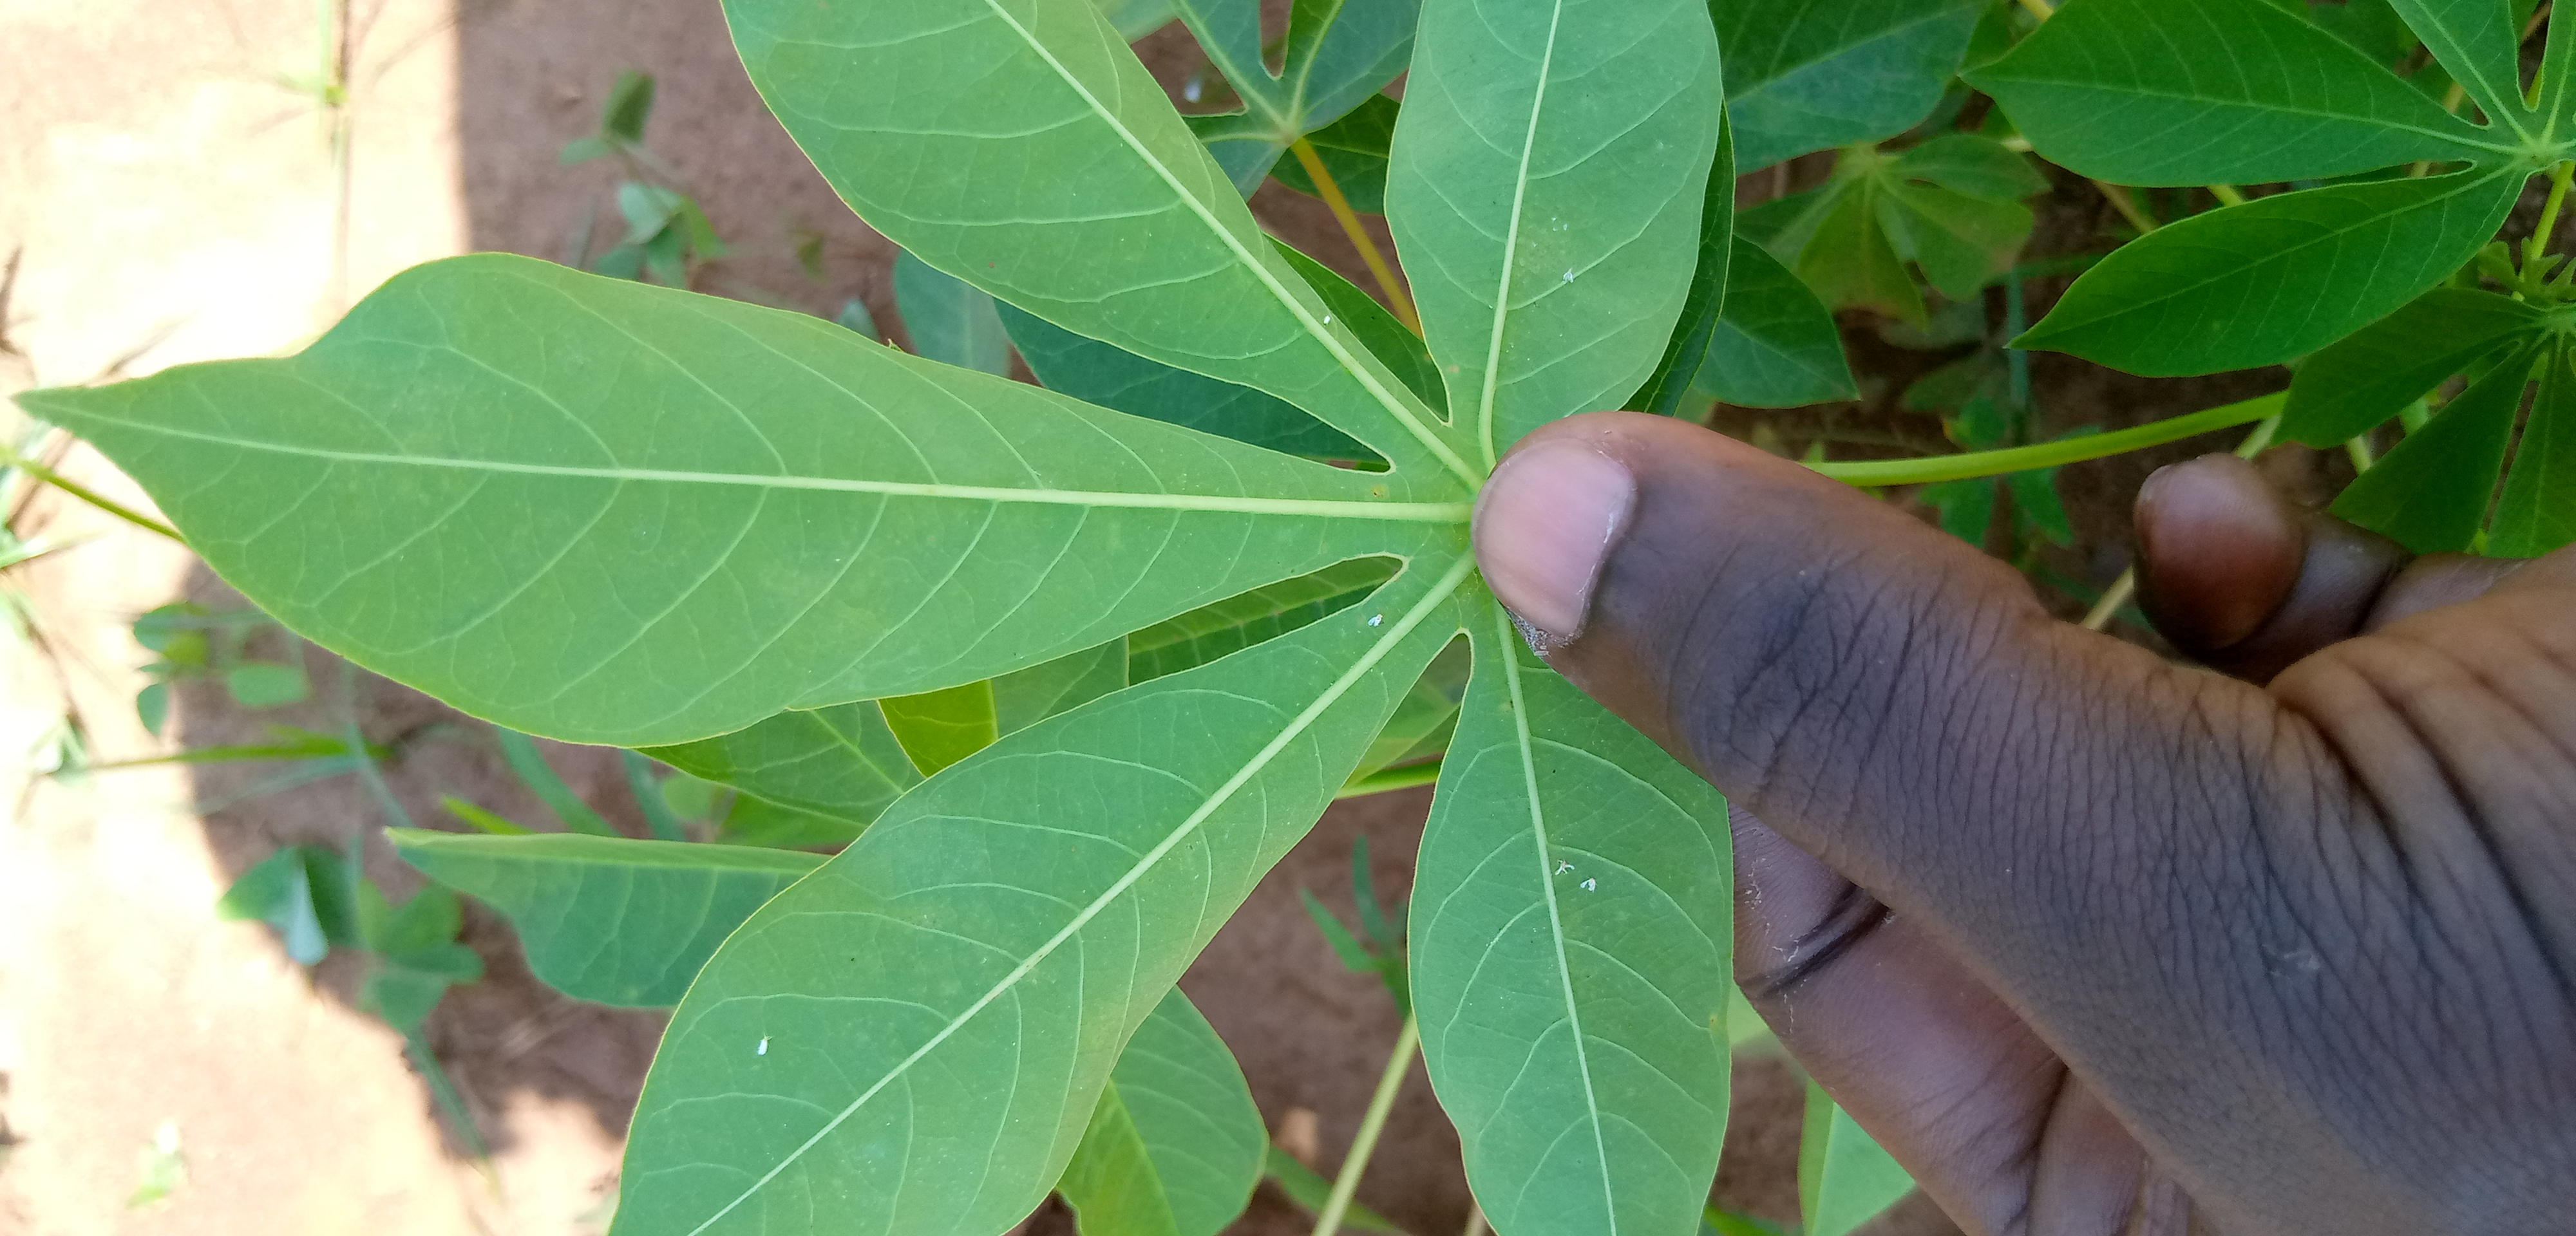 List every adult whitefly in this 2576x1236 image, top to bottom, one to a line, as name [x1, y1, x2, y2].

whitefly [1562, 267, 1575, 284]
whitefly [1323, 314, 1332, 326]
whitefly [1367, 613, 1383, 629]
whitefly [1553, 857, 1577, 877]
whitefly [1579, 876, 1596, 894]
whitefly [757, 1032, 771, 1058]